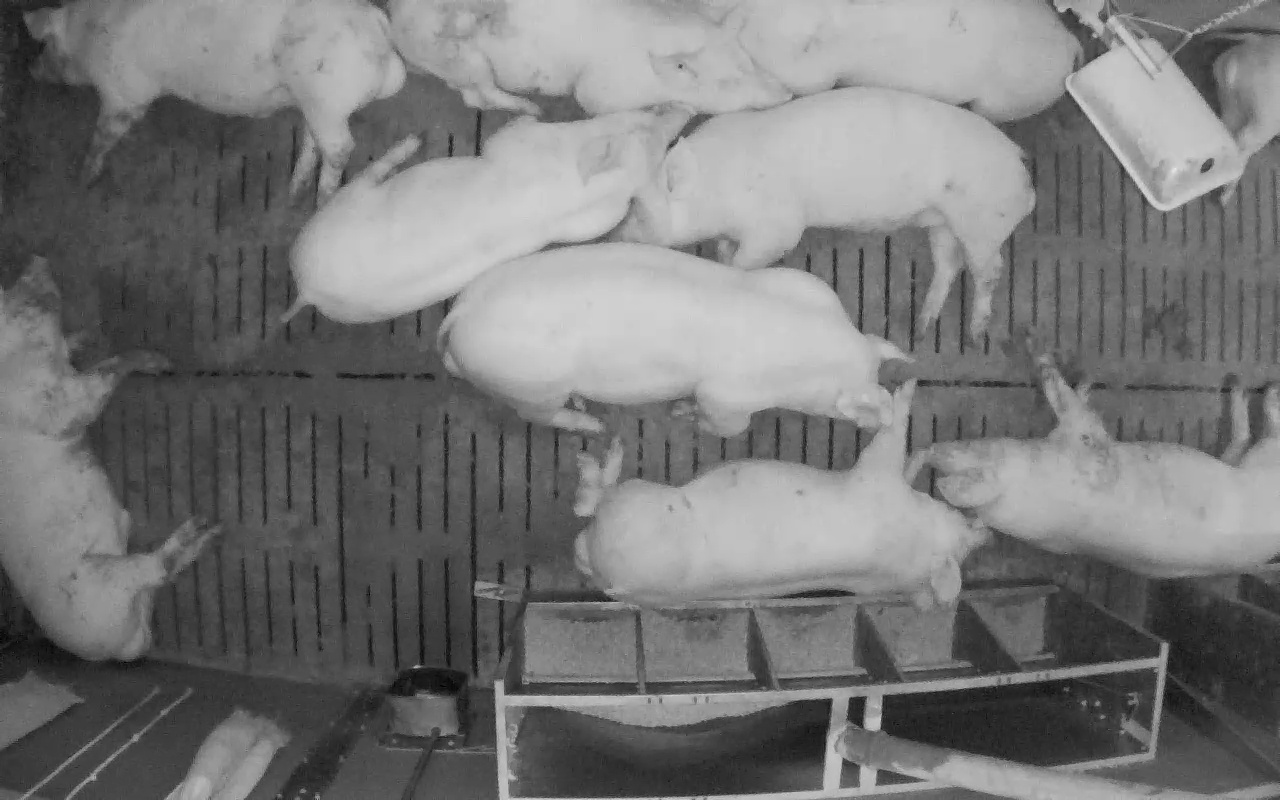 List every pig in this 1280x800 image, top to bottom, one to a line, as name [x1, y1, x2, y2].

pig [20, 0, 410, 210]
pig [388, 0, 793, 119]
pig [698, 0, 1086, 123]
pig [1203, 30, 1279, 206]
pig [607, 85, 1037, 348]
pig [278, 101, 693, 328]
pig [436, 242, 919, 442]
pig [2, 252, 222, 665]
pig [926, 326, 1277, 580]
pig [573, 380, 997, 613]